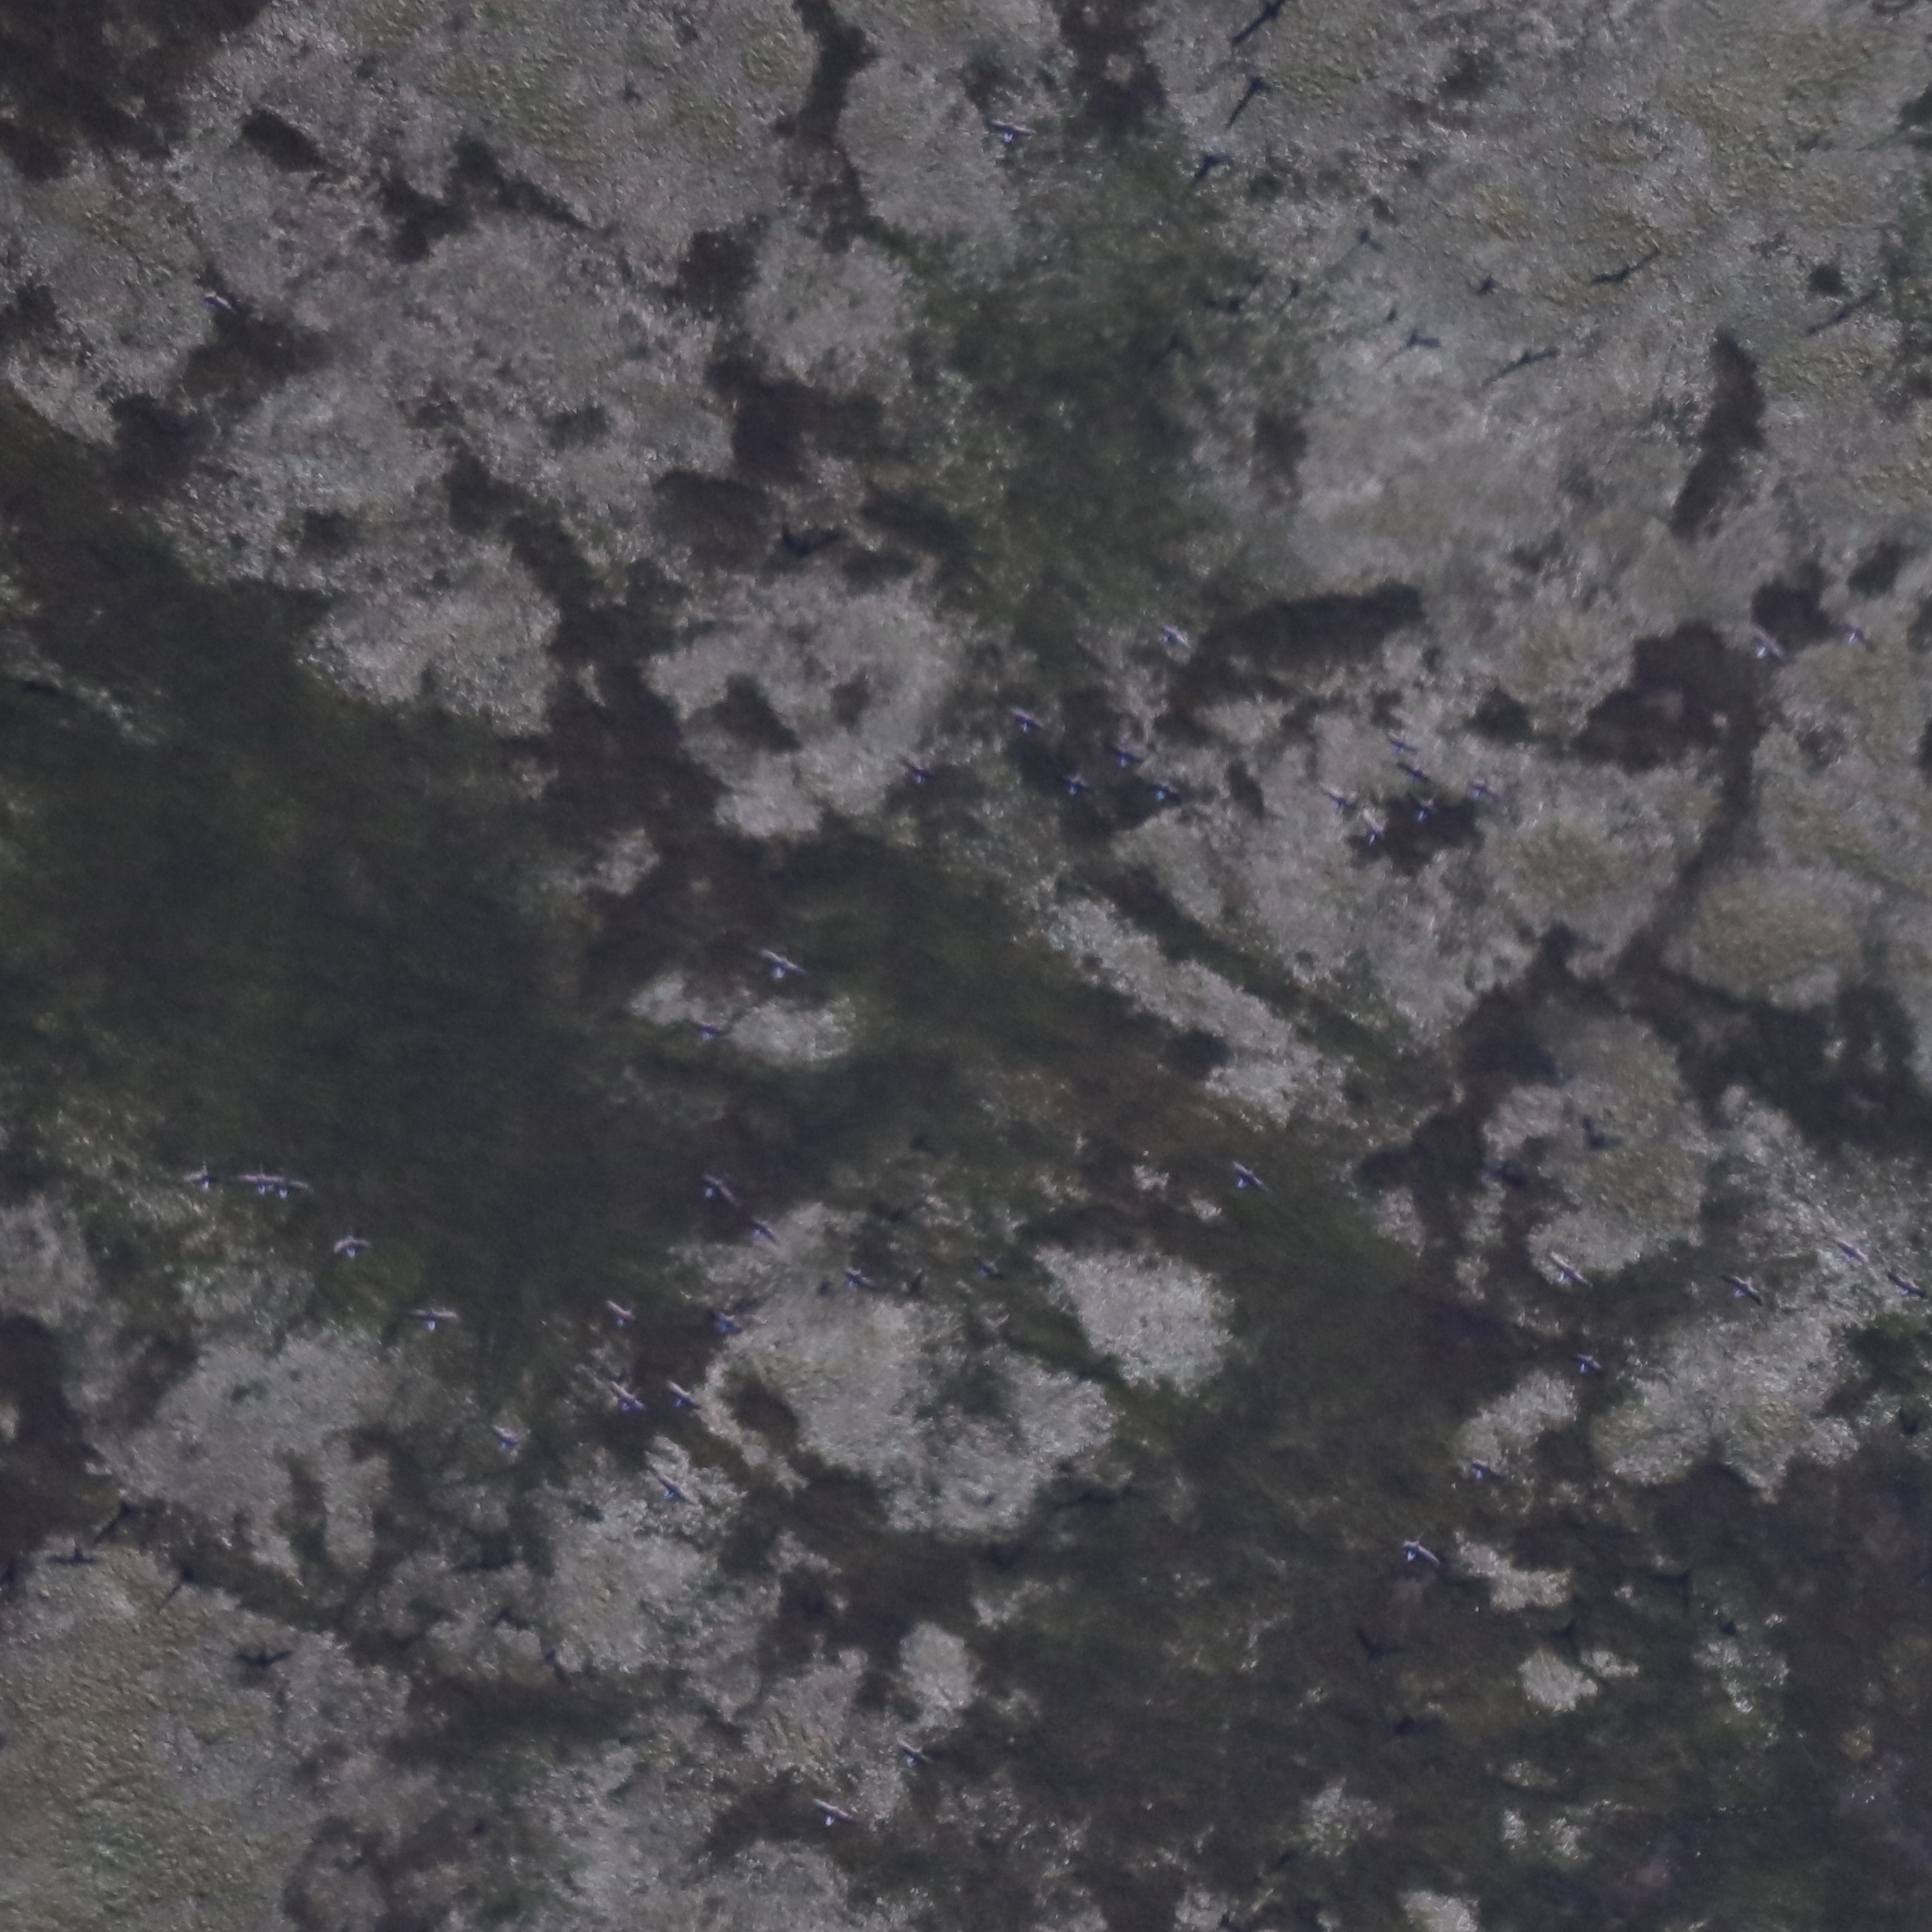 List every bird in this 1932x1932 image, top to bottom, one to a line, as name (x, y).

brant (1009, 125)
brant (1857, 628)
brant (1175, 638)
brant (1765, 648)
brant (1027, 723)
brant (1400, 742)
brant (1122, 756)
brant (923, 767)
brant (1420, 774)
brant (1078, 783)
brant (1483, 789)
brant (1166, 790)
brant (1344, 797)
brant (1428, 814)
brant (1379, 832)
brant (780, 961)
brant (709, 1029)
brant (204, 1176)
brant (259, 1176)
brant (1247, 1178)
brant (286, 1188)
brant (723, 1196)
brant (360, 1237)
brant (765, 1237)
brant (1856, 1257)
brant (1566, 1267)
brant (992, 1268)
brant (860, 1282)
brant (1747, 1289)
brant (1913, 1296)
brant (623, 1312)
brant (430, 1323)
brant (737, 1325)
brant (1587, 1359)
brant (685, 1396)
brant (628, 1402)
brant (521, 1441)
brant (1483, 1467)
brant (669, 1487)
brant (1417, 1543)
brant (917, 1754)
brant (837, 1808)